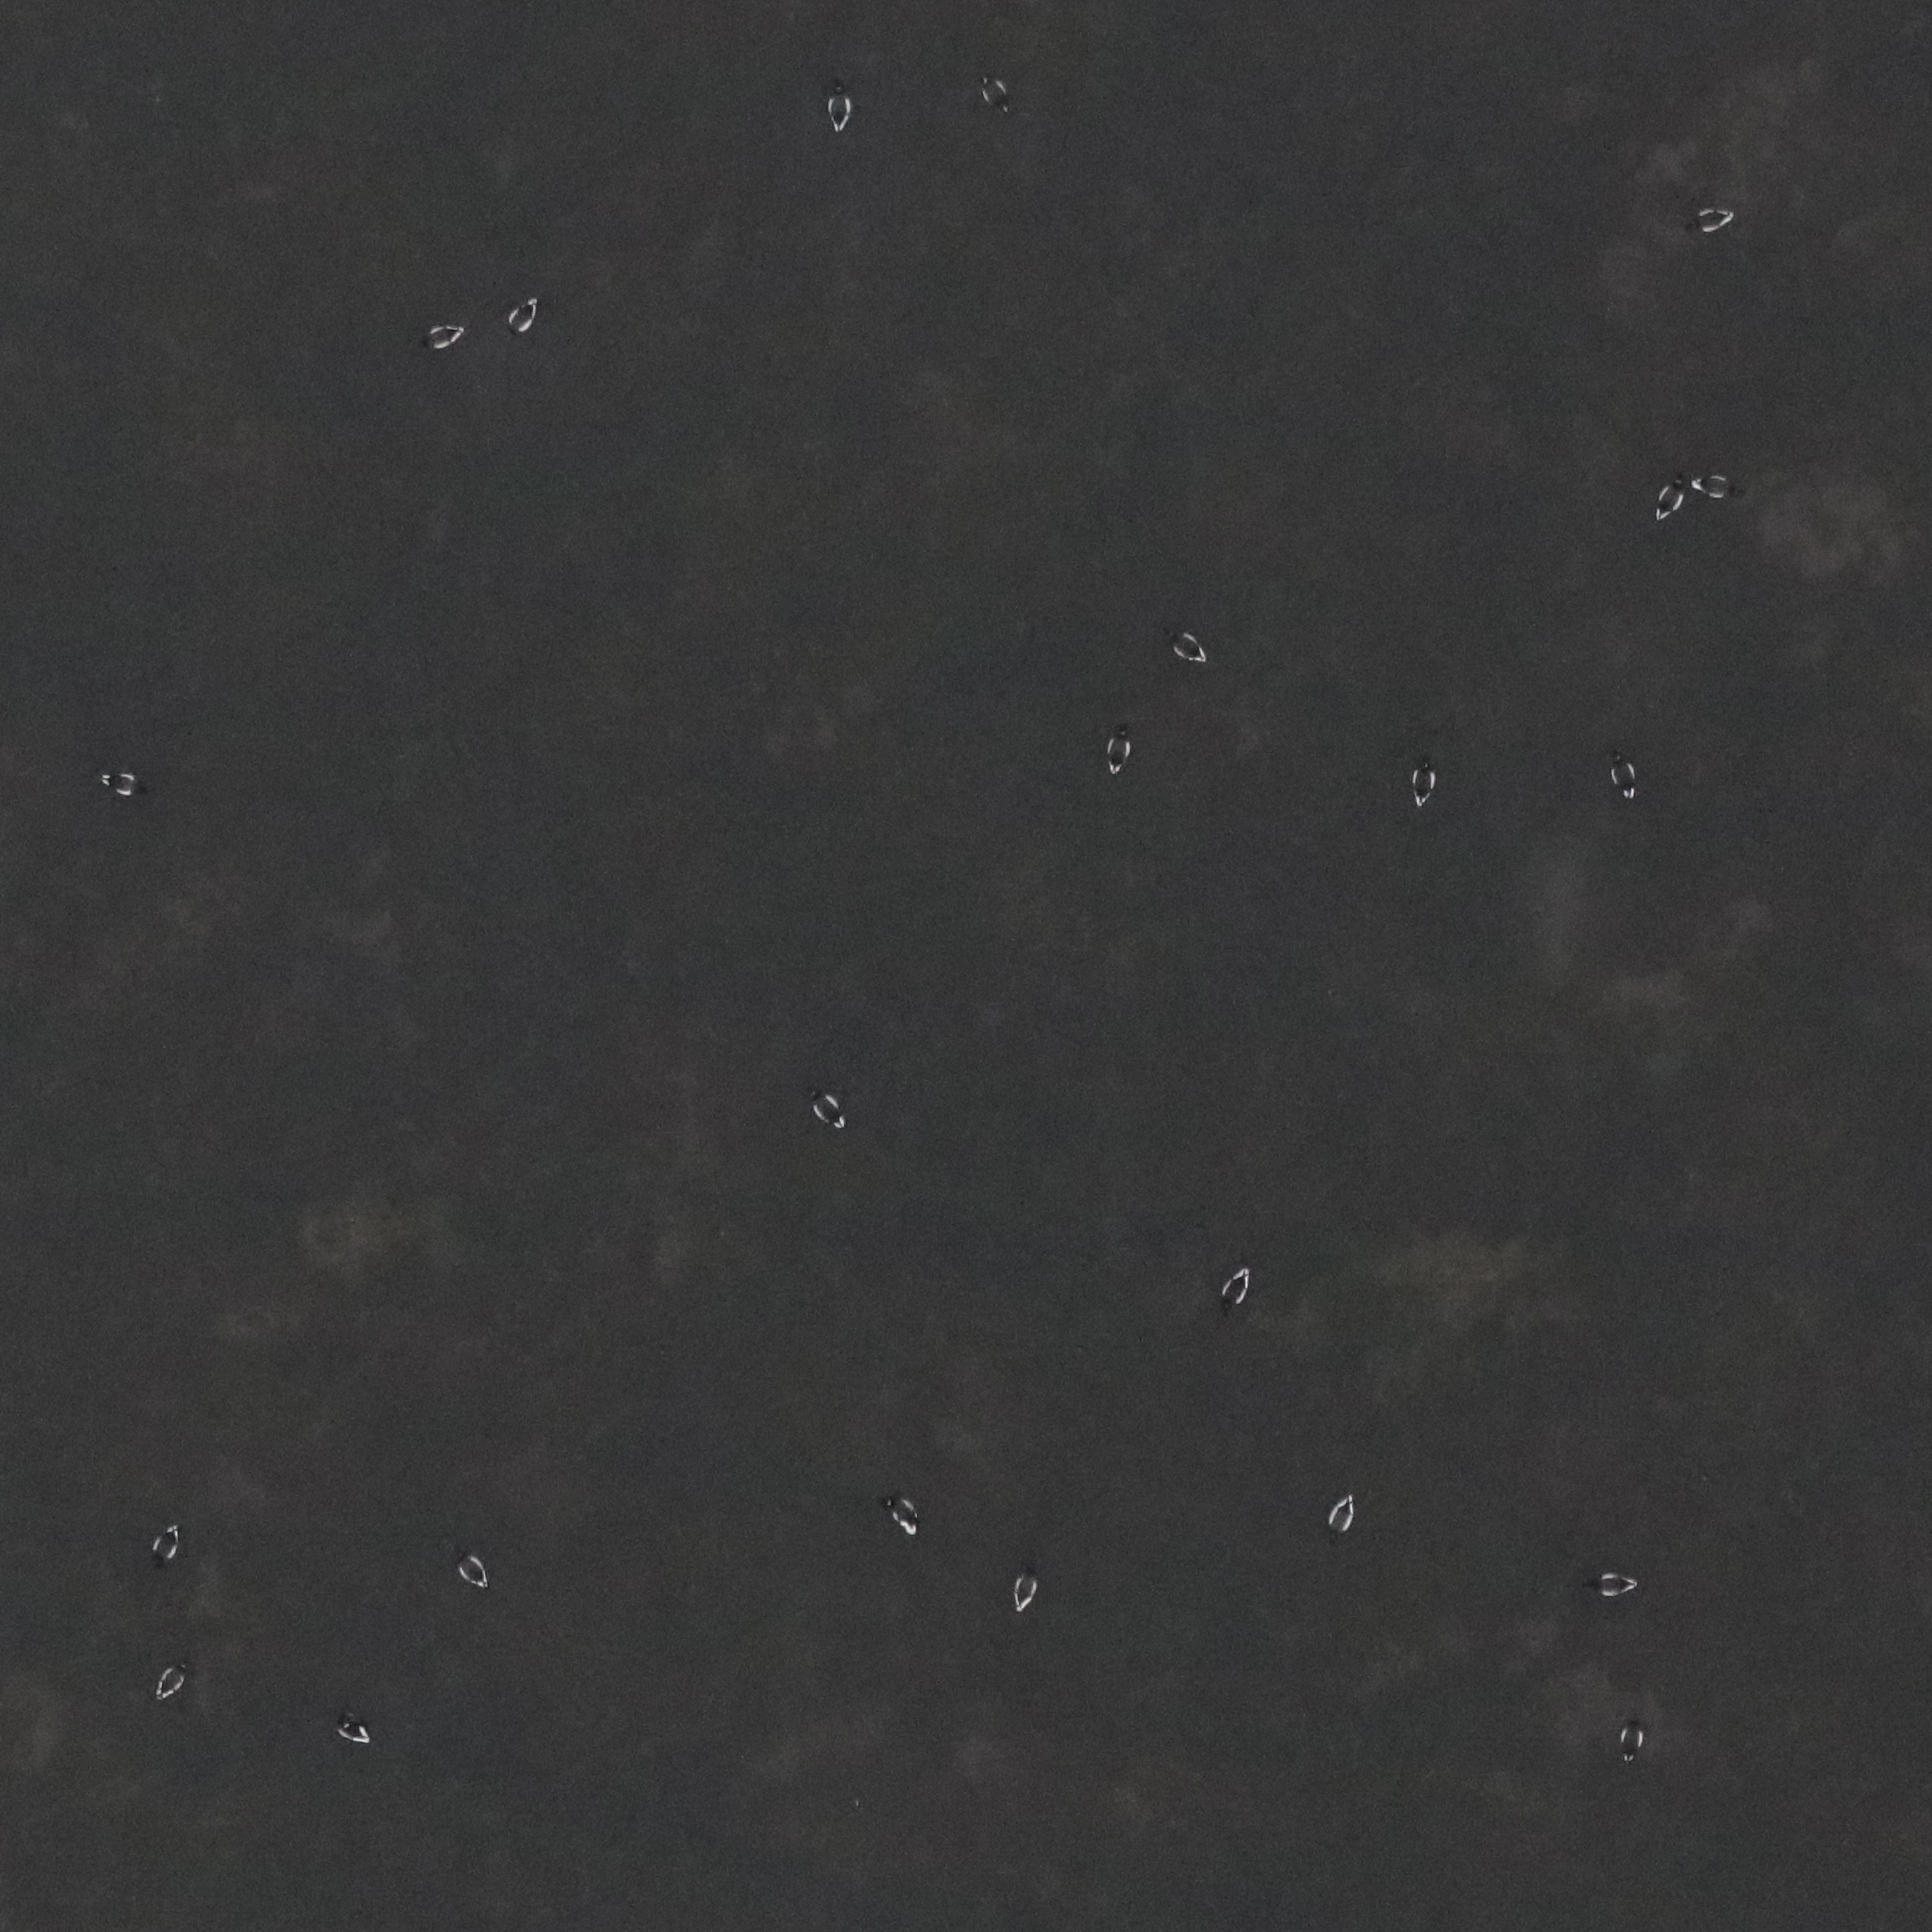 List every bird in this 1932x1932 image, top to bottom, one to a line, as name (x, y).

brant (995, 94)
brant (840, 110)
brant (1712, 221)
brant (522, 317)
brant (442, 337)
brant (1716, 485)
brant (1671, 500)
brant (1188, 647)
brant (1119, 753)
brant (1624, 775)
brant (123, 783)
brant (1424, 785)
brant (829, 1110)
brant (1236, 1289)
brant (904, 1514)
brant (1342, 1517)
brant (166, 1546)
brant (473, 1571)
brant (1612, 1585)
brant (1024, 1590)
brant (171, 1682)
brant (353, 1734)
brant (1633, 1739)